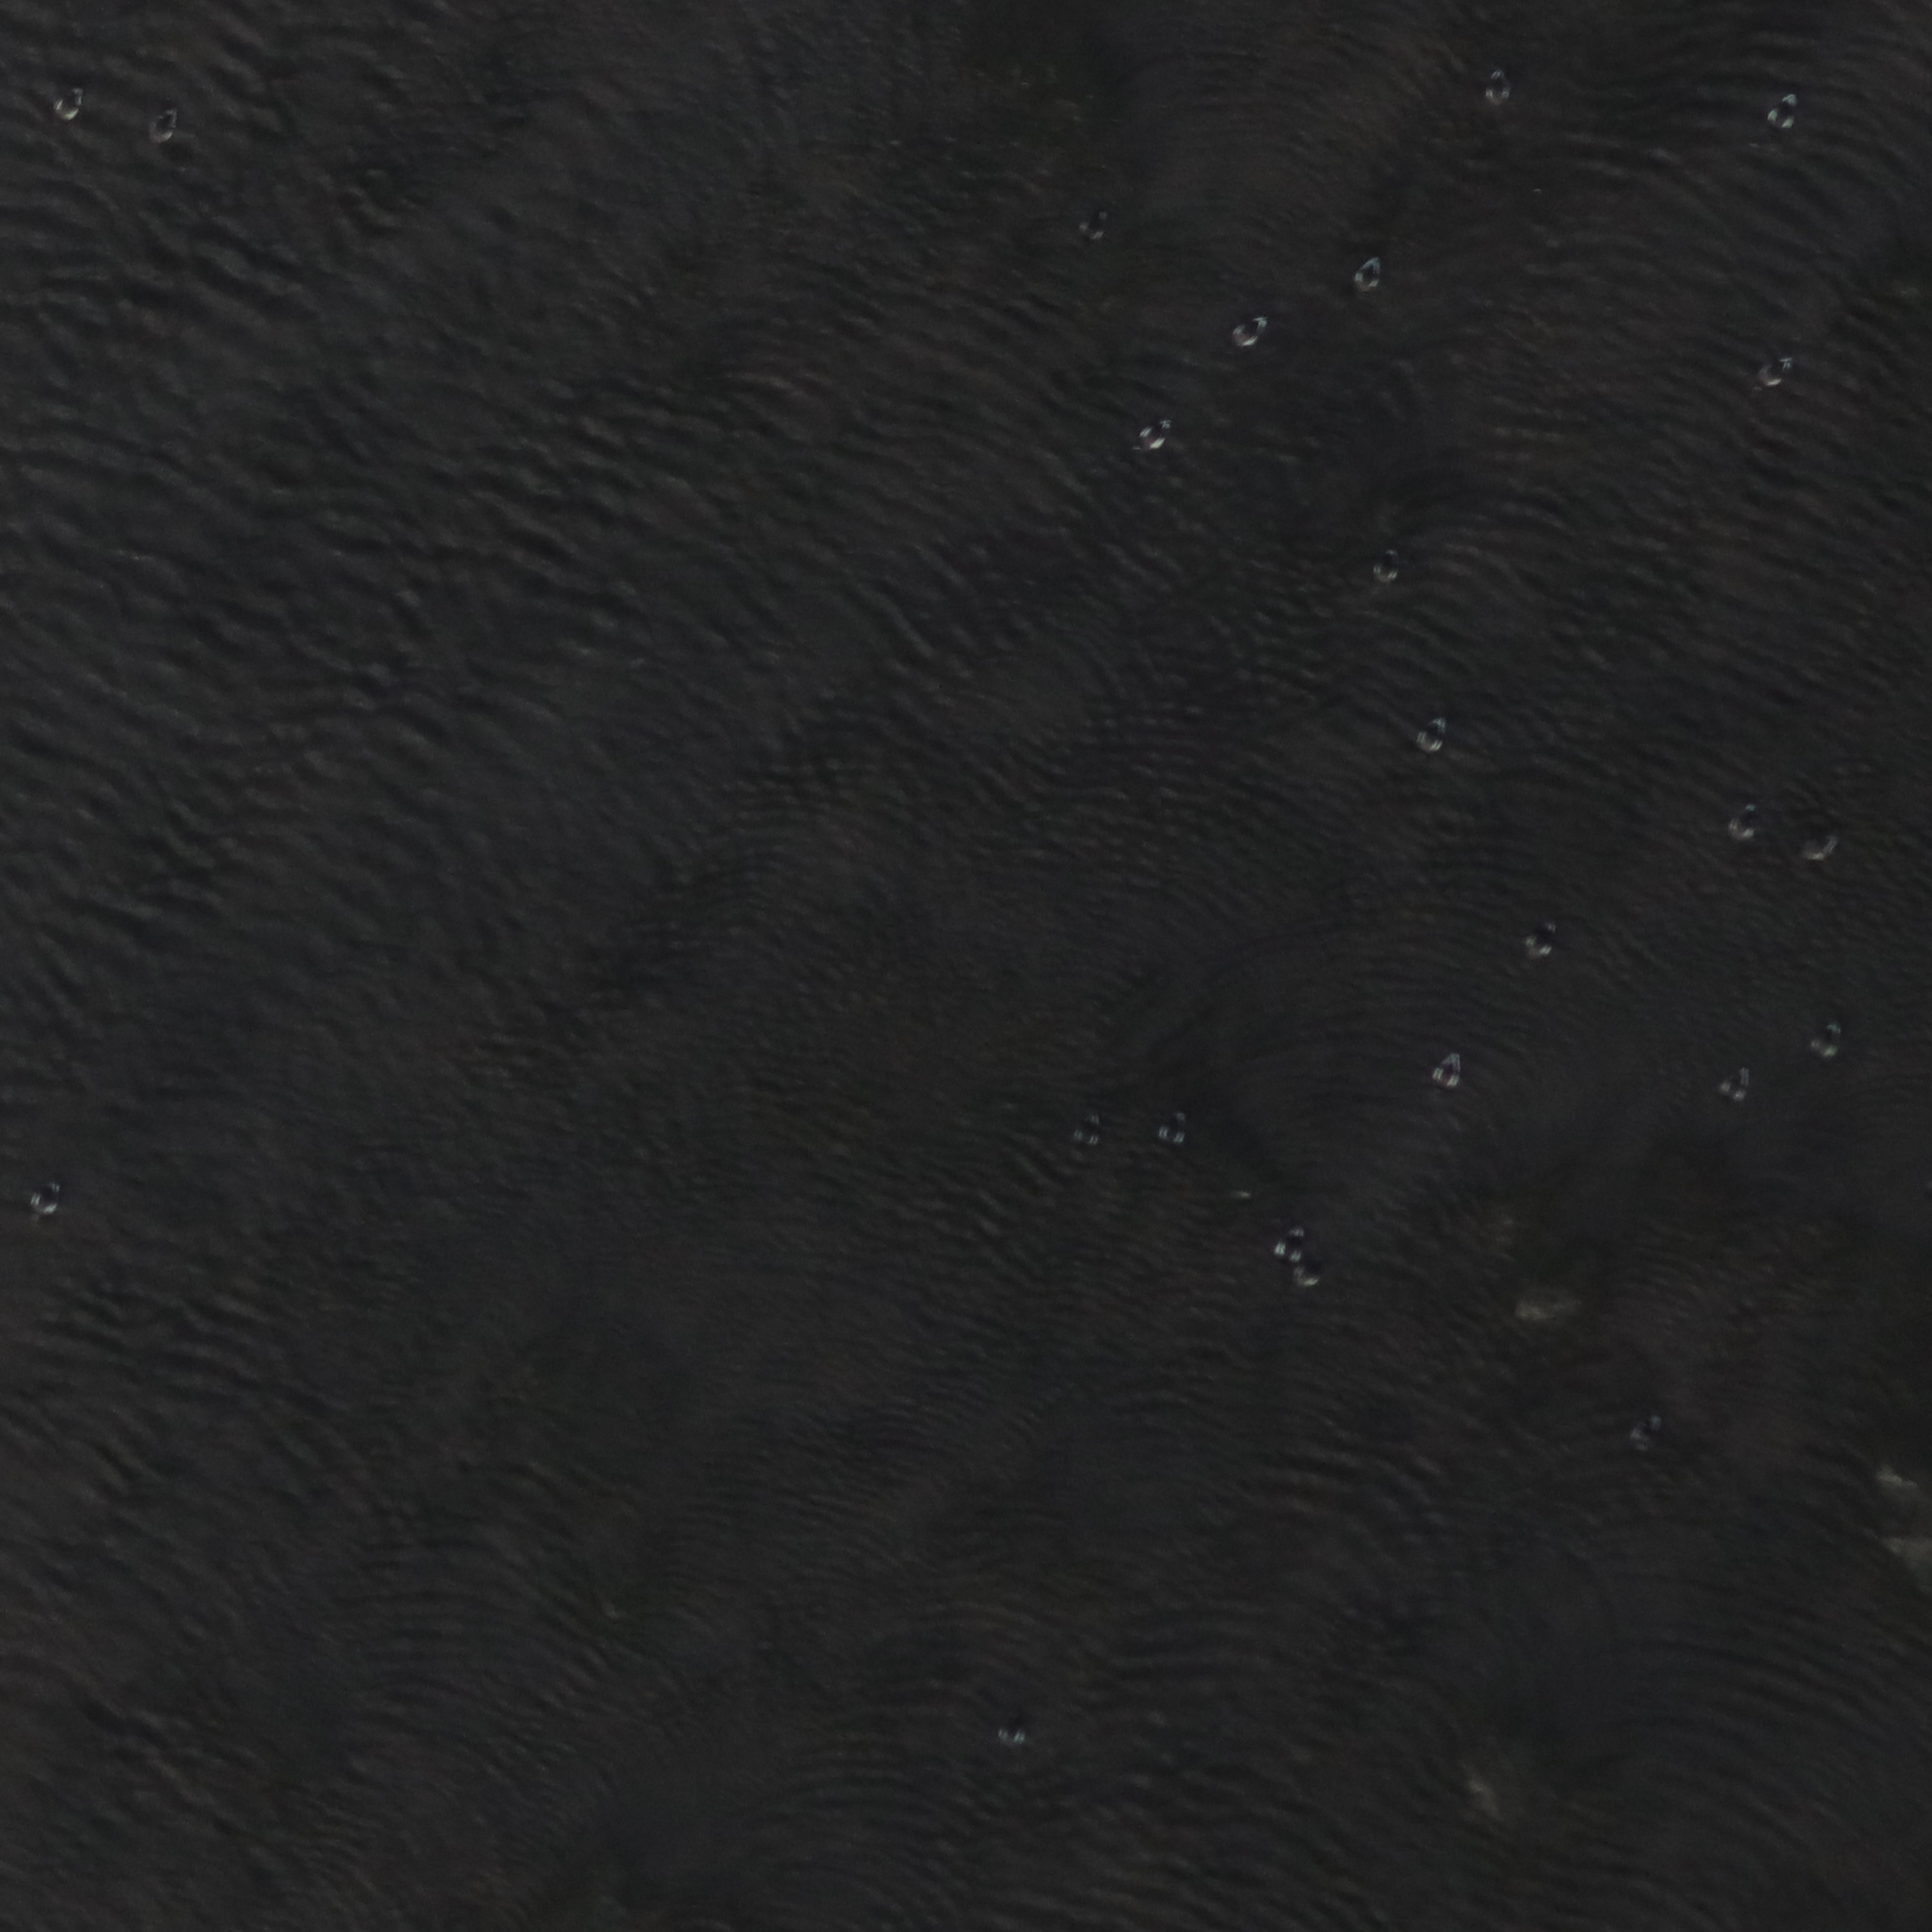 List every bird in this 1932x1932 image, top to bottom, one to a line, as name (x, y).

brant (1495, 81)
brant (67, 103)
brant (1783, 112)
brant (161, 129)
brant (1093, 231)
brant (1369, 274)
brant (1246, 332)
brant (1769, 371)
brant (1151, 436)
brant (1389, 568)
brant (1431, 736)
brant (1744, 827)
brant (1823, 853)
brant (1538, 945)
brant (1833, 1042)
brant (1452, 1072)
brant (1736, 1092)
brant (1181, 1135)
brant (1087, 1140)
brant (45, 1200)
brant (1288, 1243)
brant (1315, 1272)
brant (1631, 1431)
brant (1017, 1733)